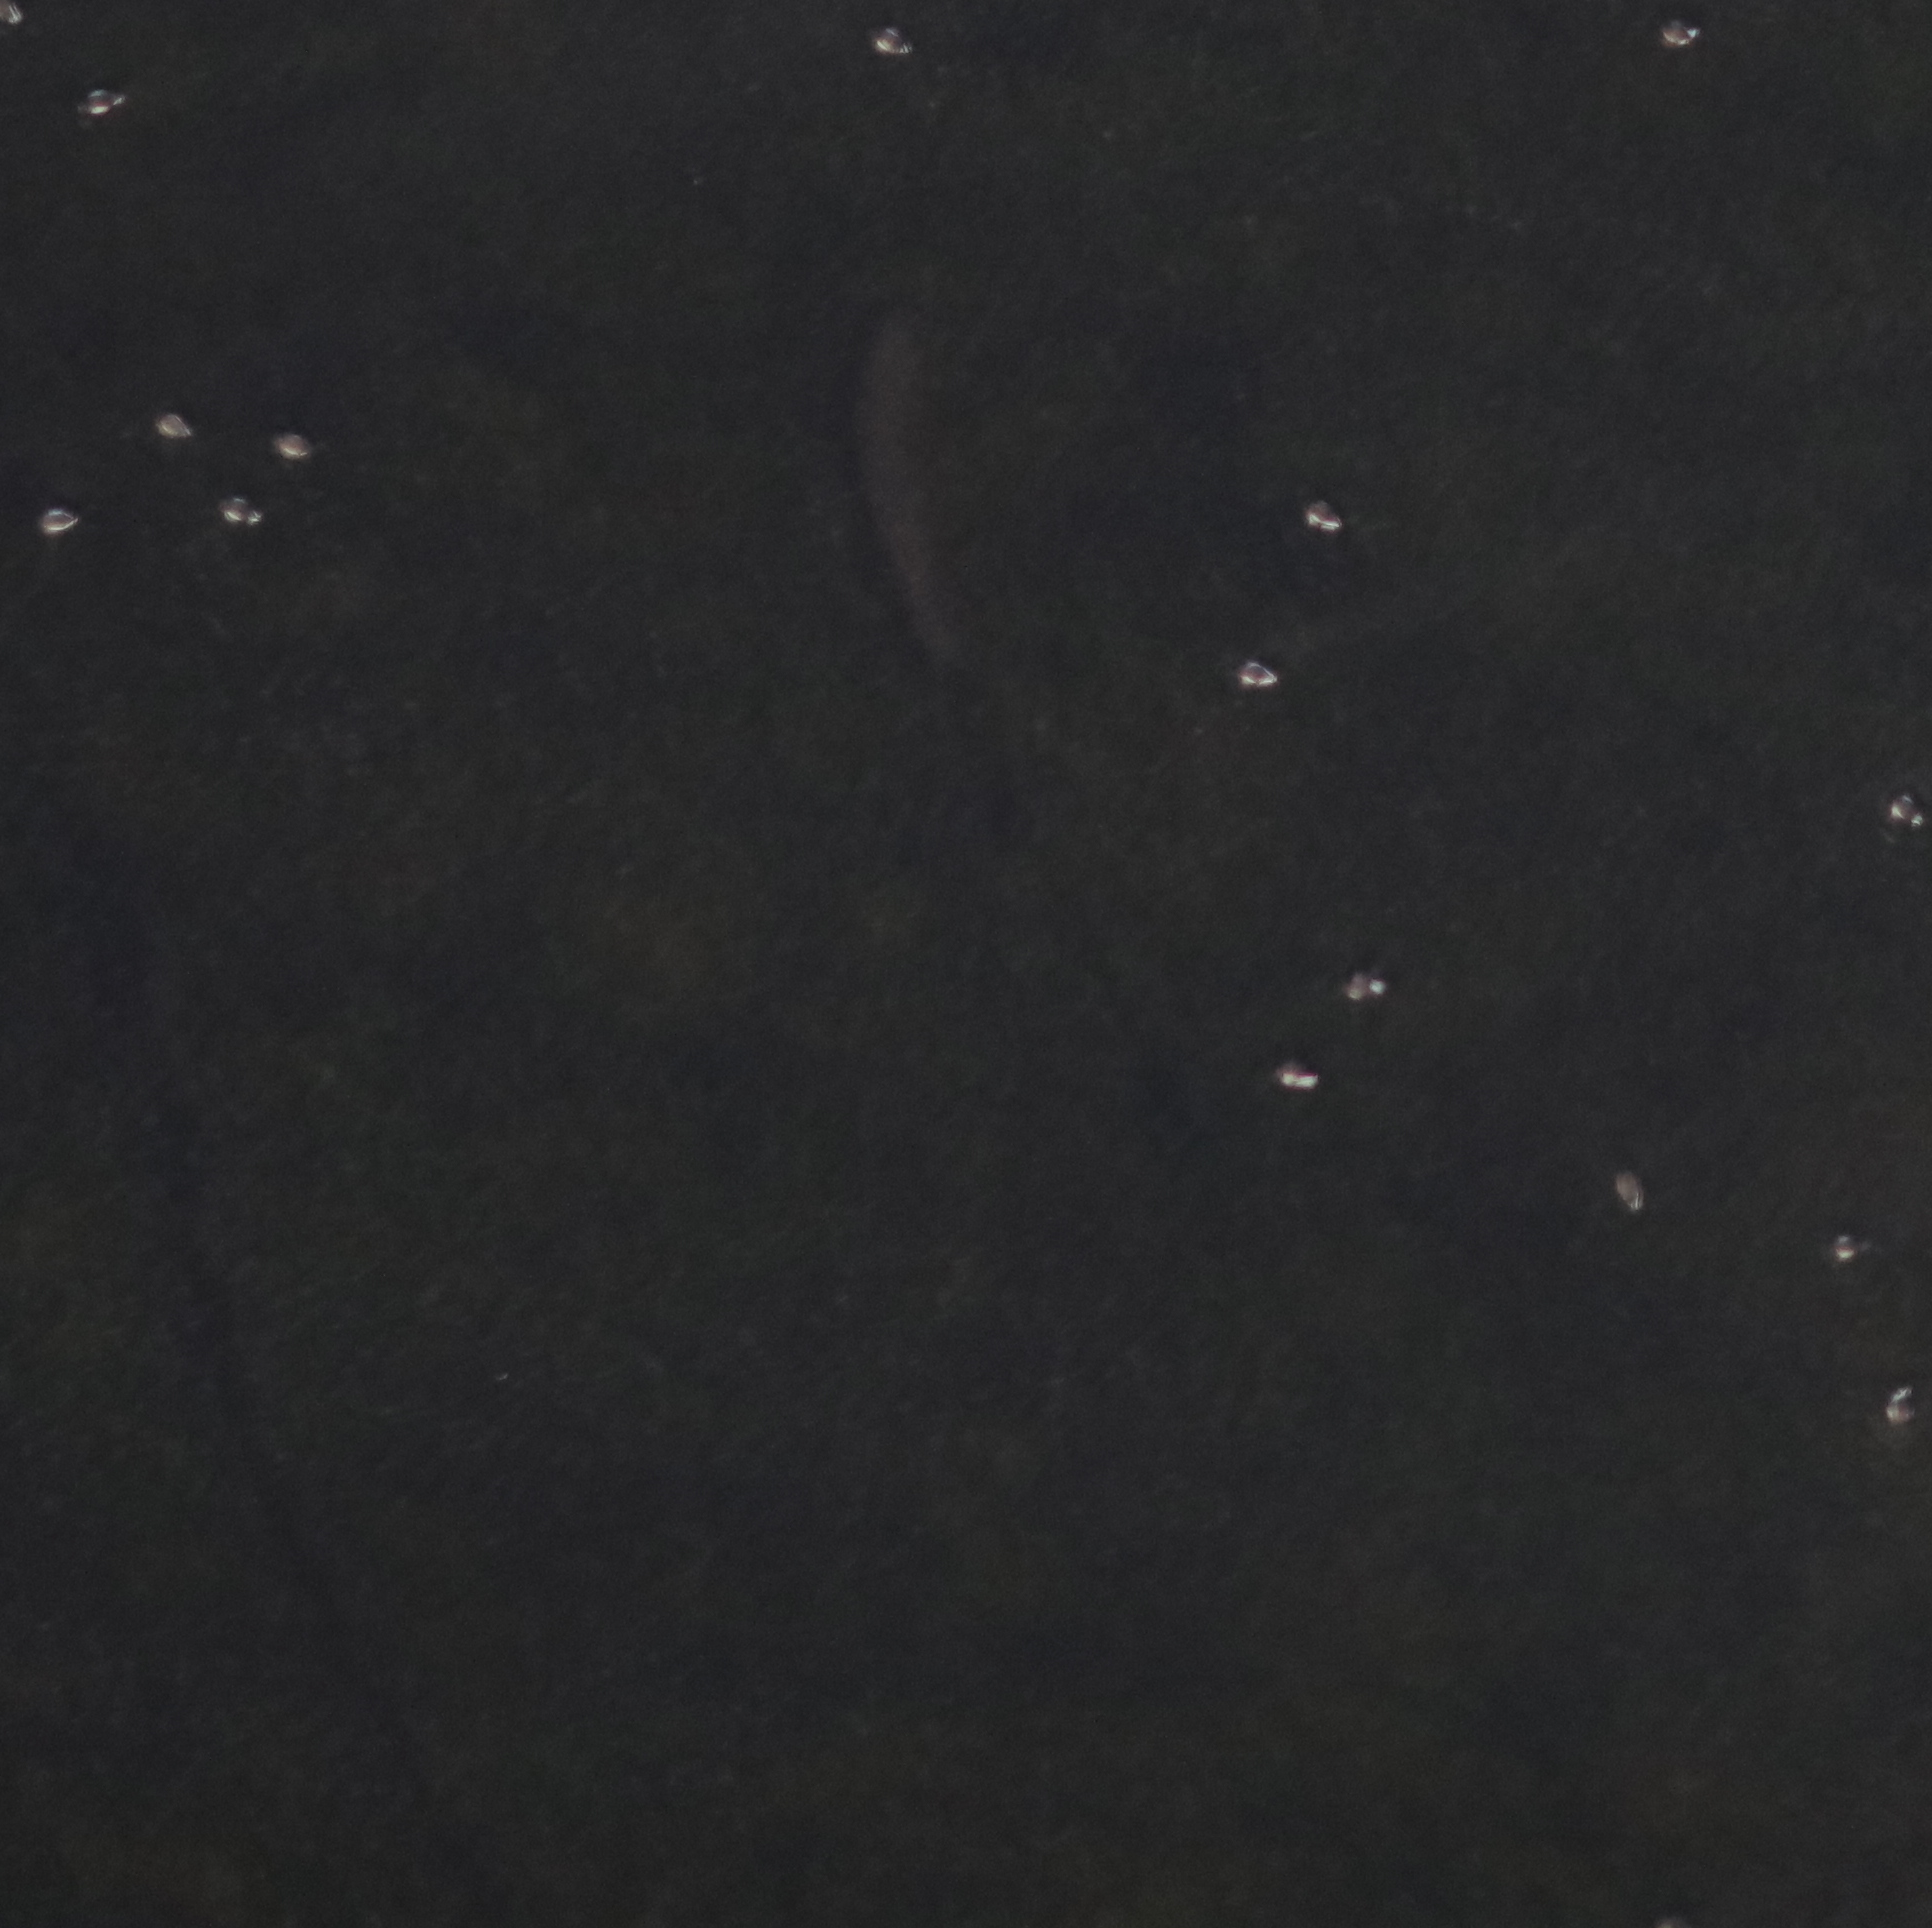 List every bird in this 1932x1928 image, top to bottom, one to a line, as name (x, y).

brant (6, 10)
brant (1677, 31)
brant (891, 42)
brant (101, 102)
brant (172, 426)
brant (298, 445)
brant (239, 507)
brant (1324, 513)
brant (64, 521)
brant (1252, 673)
brant (1905, 809)
brant (1363, 979)
brant (1290, 1073)
brant (1628, 1186)
brant (1843, 1251)
brant (1900, 1408)